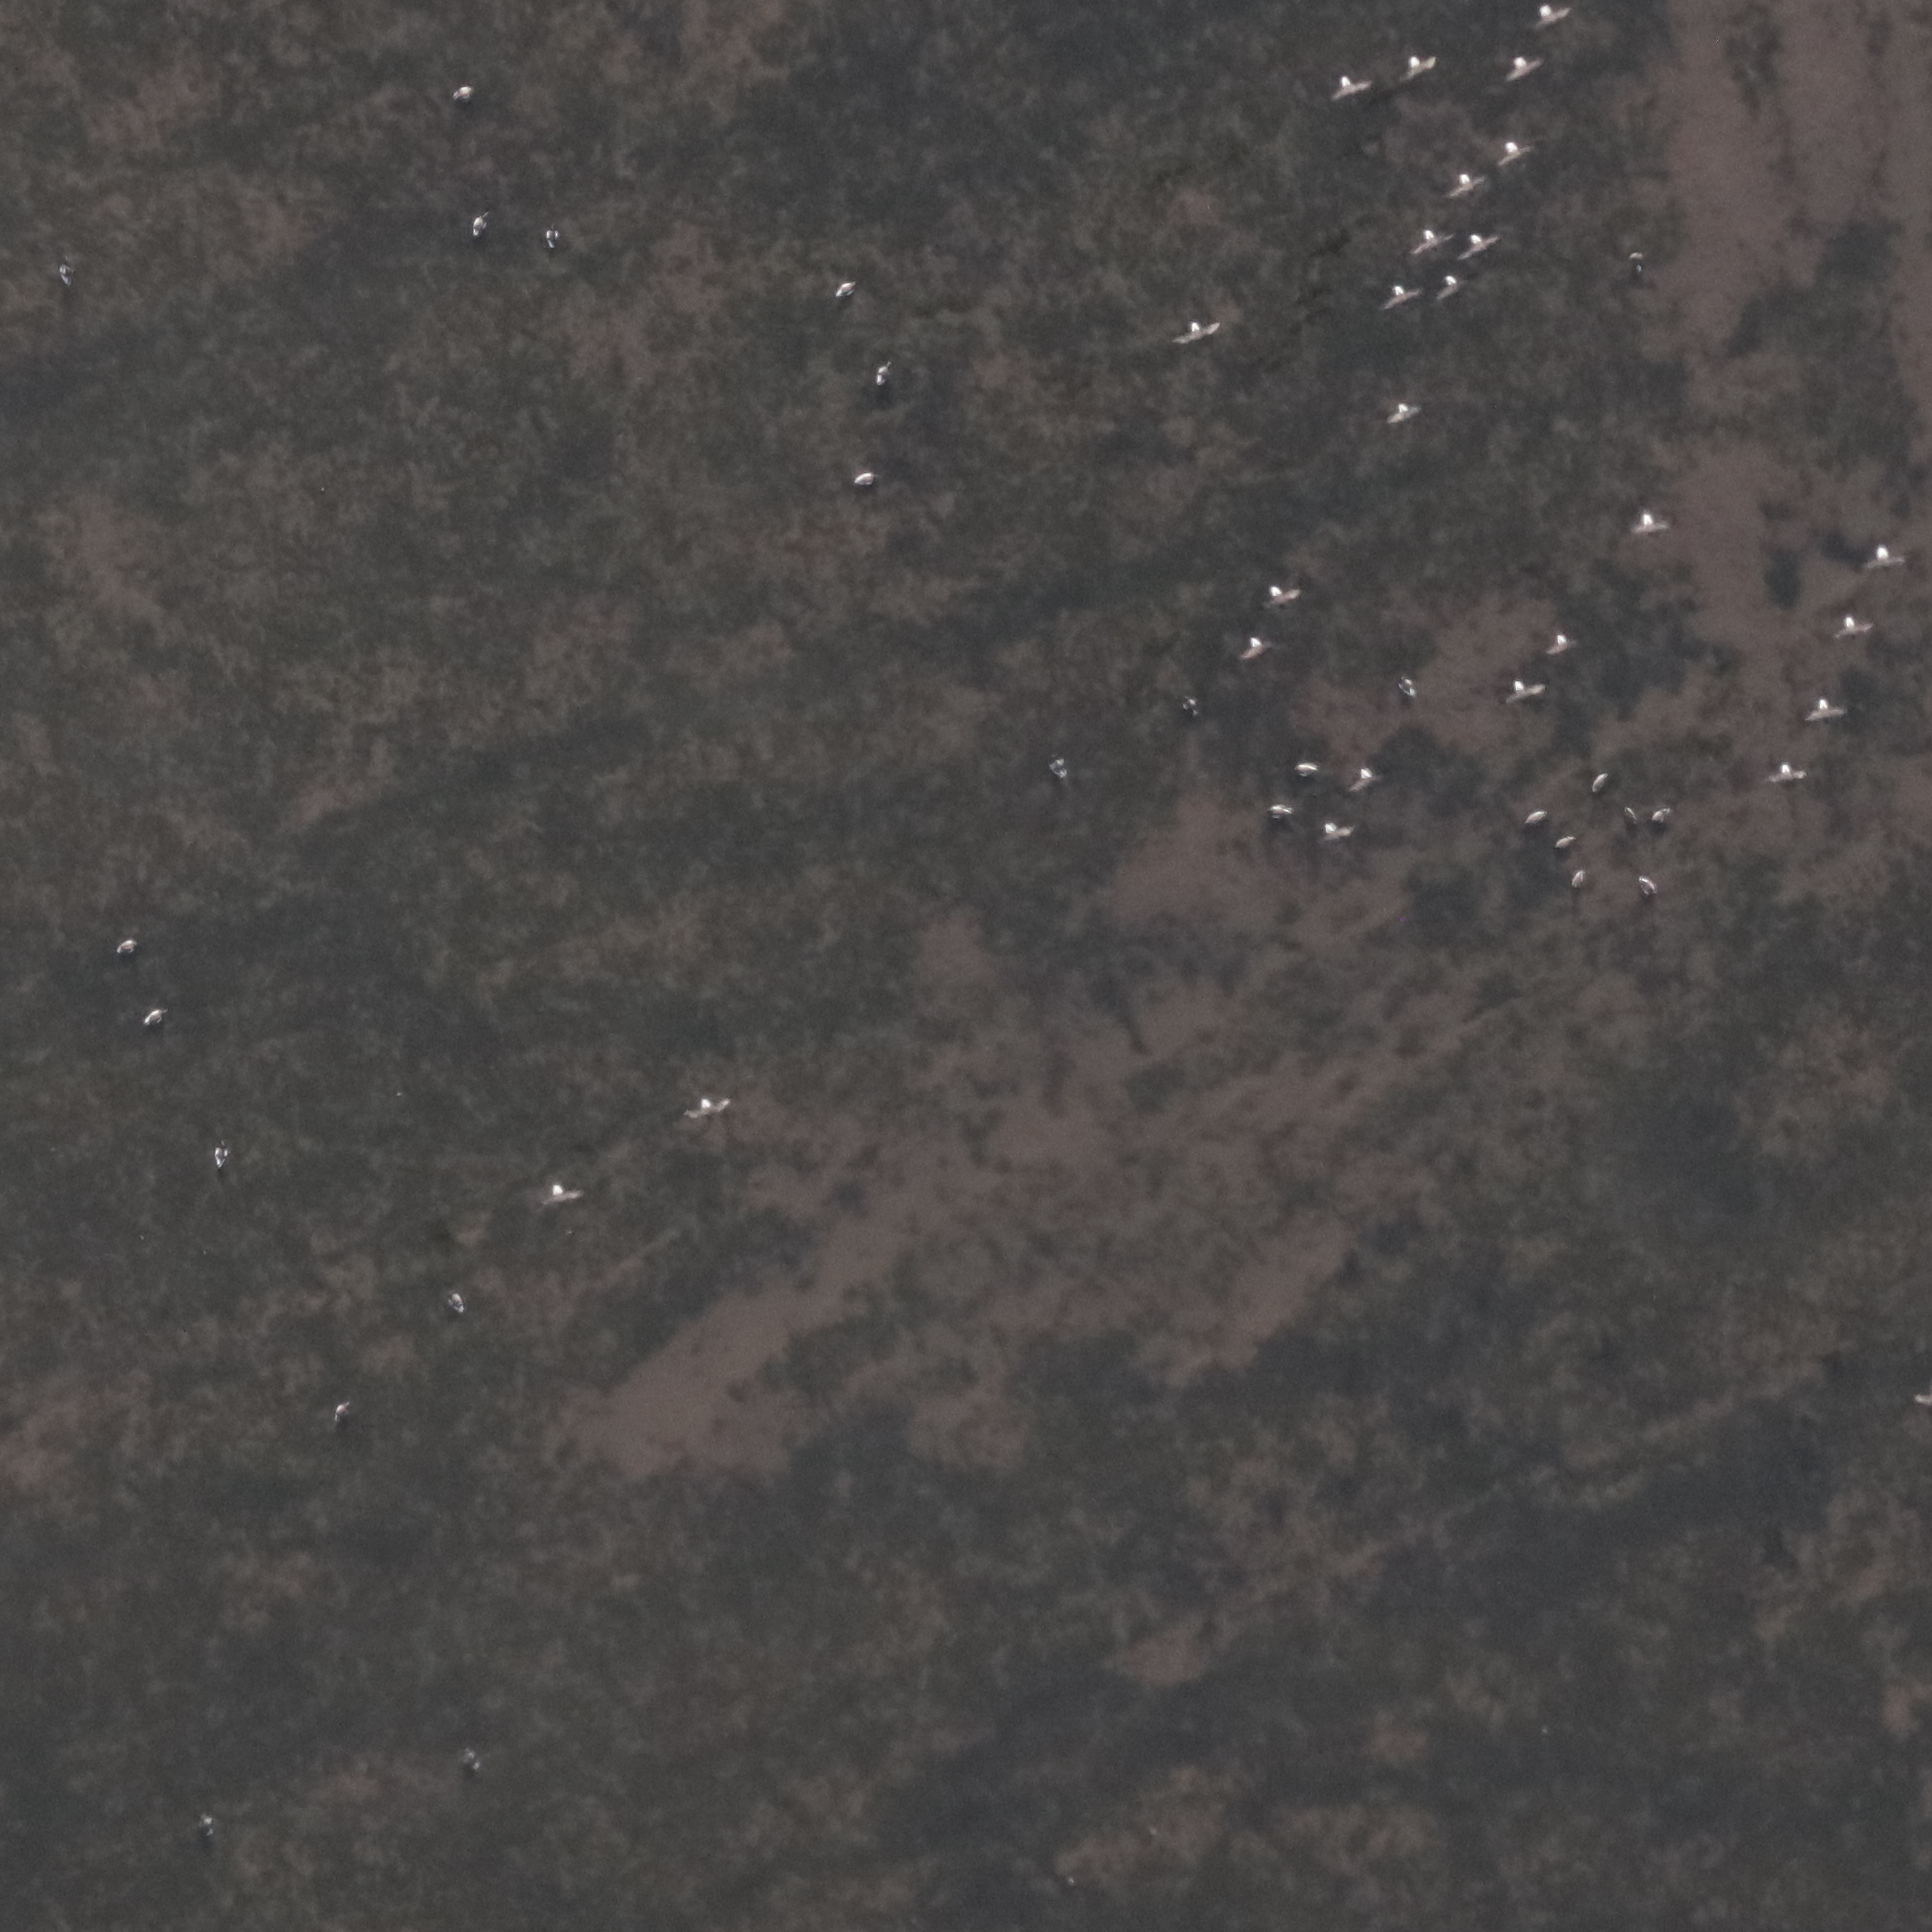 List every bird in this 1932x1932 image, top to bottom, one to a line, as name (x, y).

brant (1550, 25)
brant (1525, 65)
brant (1417, 68)
brant (1353, 84)
brant (465, 90)
brant (1517, 147)
brant (1464, 188)
brant (476, 226)
brant (1469, 236)
brant (1423, 239)
brant (555, 247)
brant (1633, 262)
brant (76, 267)
brant (1445, 289)
brant (856, 296)
brant (1399, 296)
brant (1204, 326)
brant (897, 380)
brant (1407, 409)
brant (865, 477)
brant (1654, 522)
brant (1885, 560)
brant (1290, 587)
brant (1849, 623)
brant (1563, 629)
brant (1263, 646)
brant (1414, 681)
brant (1528, 683)
brant (1197, 708)
brant (1823, 714)
brant (1056, 761)
brant (1306, 769)
brant (1600, 769)
brant (1801, 769)
brant (1375, 780)
brant (1278, 811)
brant (1533, 811)
brant (1668, 812)
brant (1630, 825)
brant (1343, 830)
brant (1559, 849)
brant (1657, 880)
brant (1589, 887)
brant (127, 944)
brant (149, 1016)
brant (709, 1113)
brant (216, 1159)
brant (559, 1193)
brant (450, 1296)
brant (342, 1412)
brant (465, 1756)
brant (208, 1831)